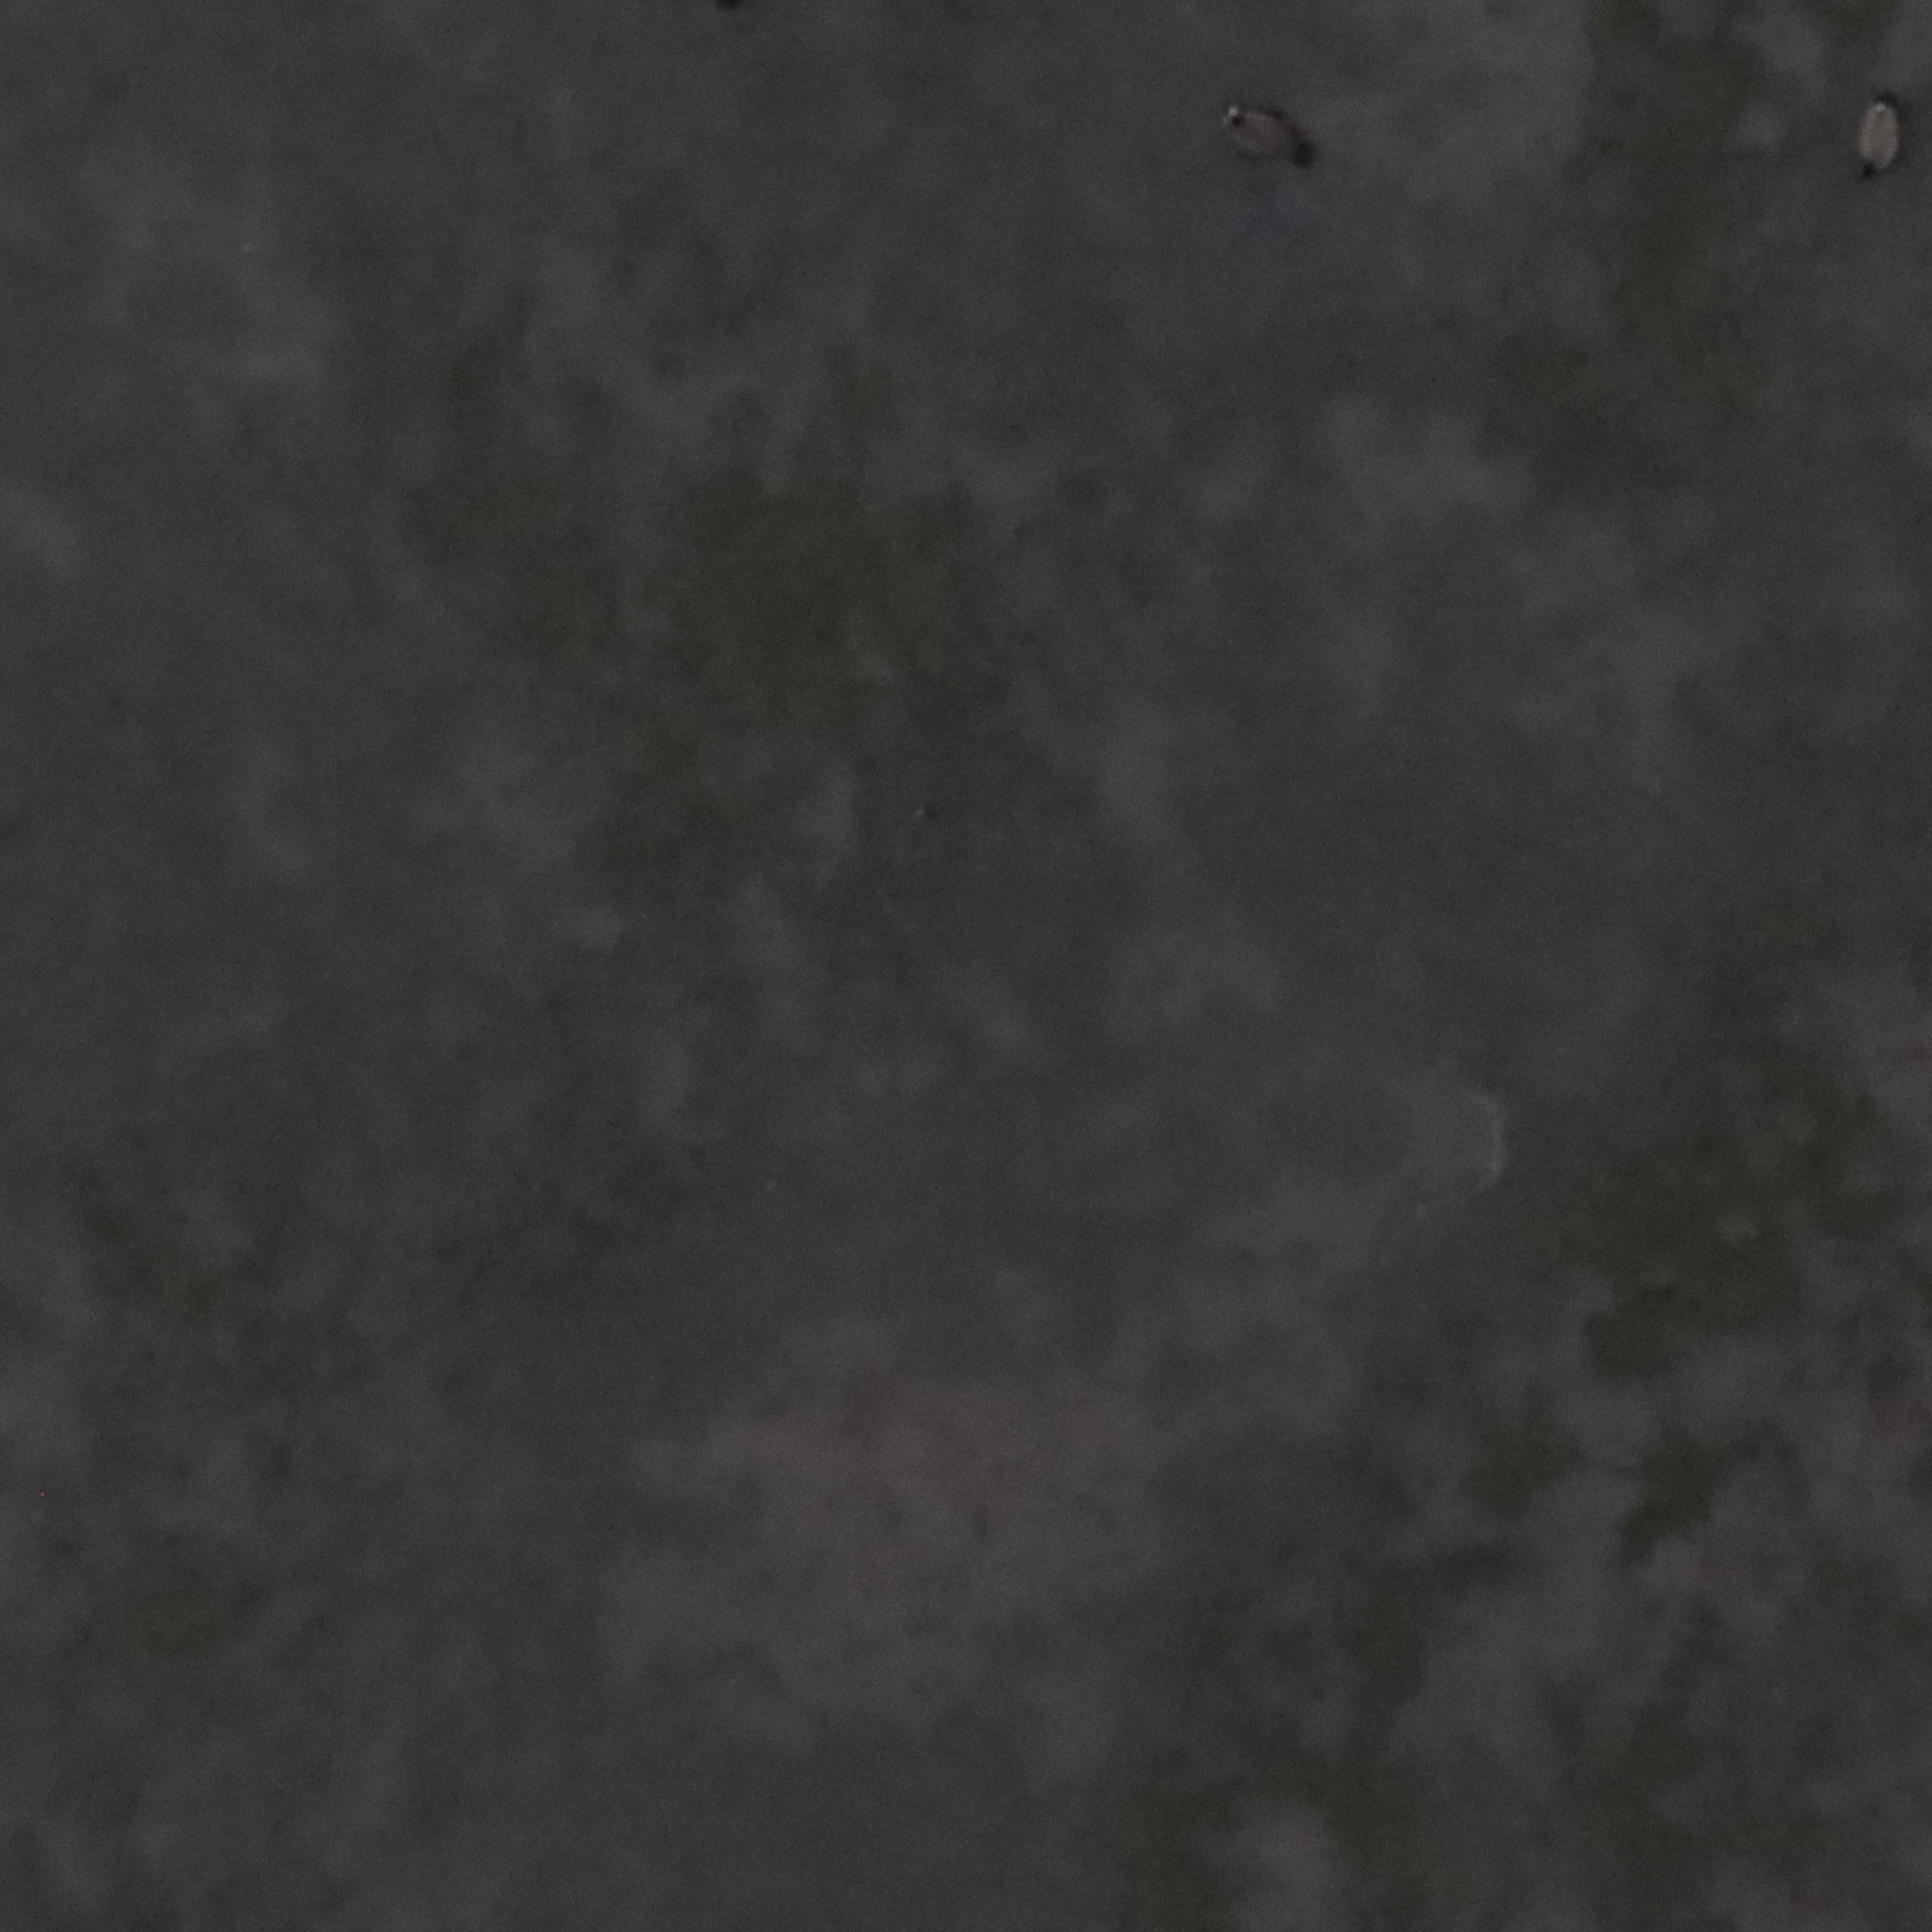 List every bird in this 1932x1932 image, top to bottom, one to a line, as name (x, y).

Canada goose (1258, 132)
Canada goose (1879, 135)